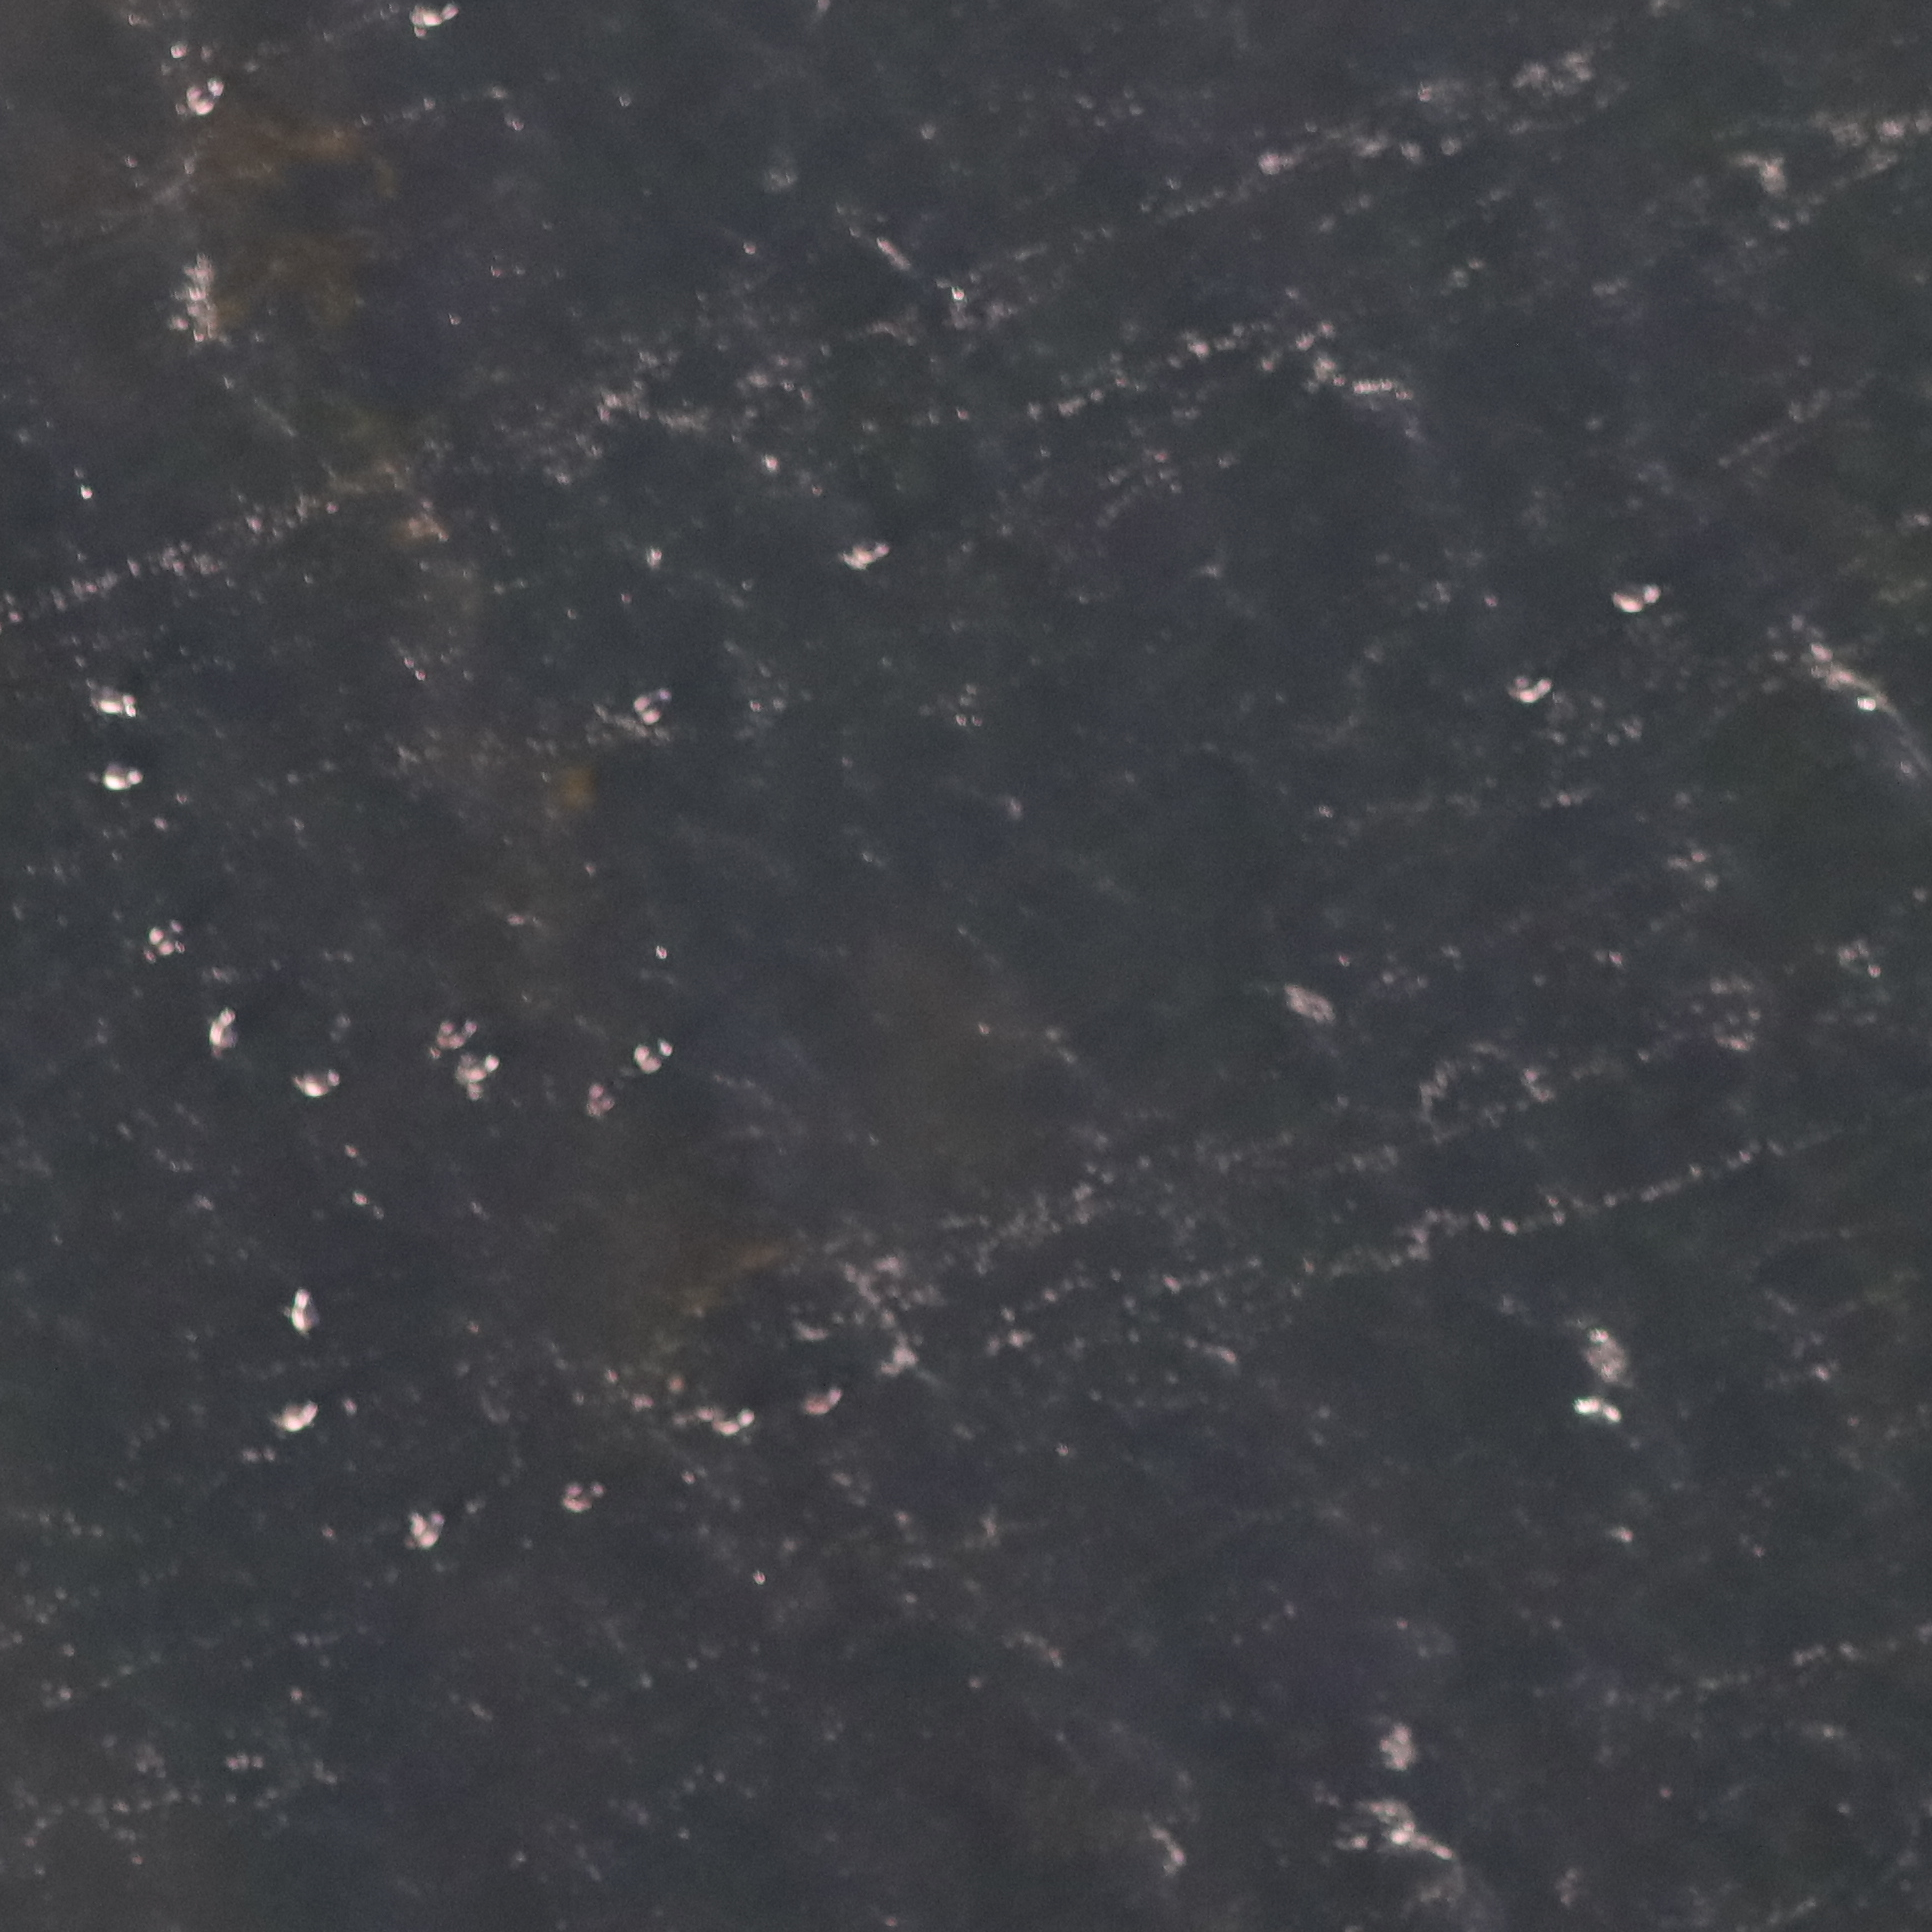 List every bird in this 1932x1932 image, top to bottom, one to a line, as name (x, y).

brant (435, 14)
brant (206, 97)
brant (864, 553)
brant (1638, 595)
brant (1529, 690)
brant (108, 697)
brant (652, 706)
brant (115, 776)
brant (160, 940)
brant (452, 1033)
brant (225, 1034)
brant (650, 1056)
brant (470, 1068)
brant (317, 1082)
brant (605, 1098)
brant (303, 1310)
brant (818, 1404)
brant (1599, 1413)
brant (297, 1417)
brant (732, 1421)
brant (586, 1495)
brant (428, 1534)